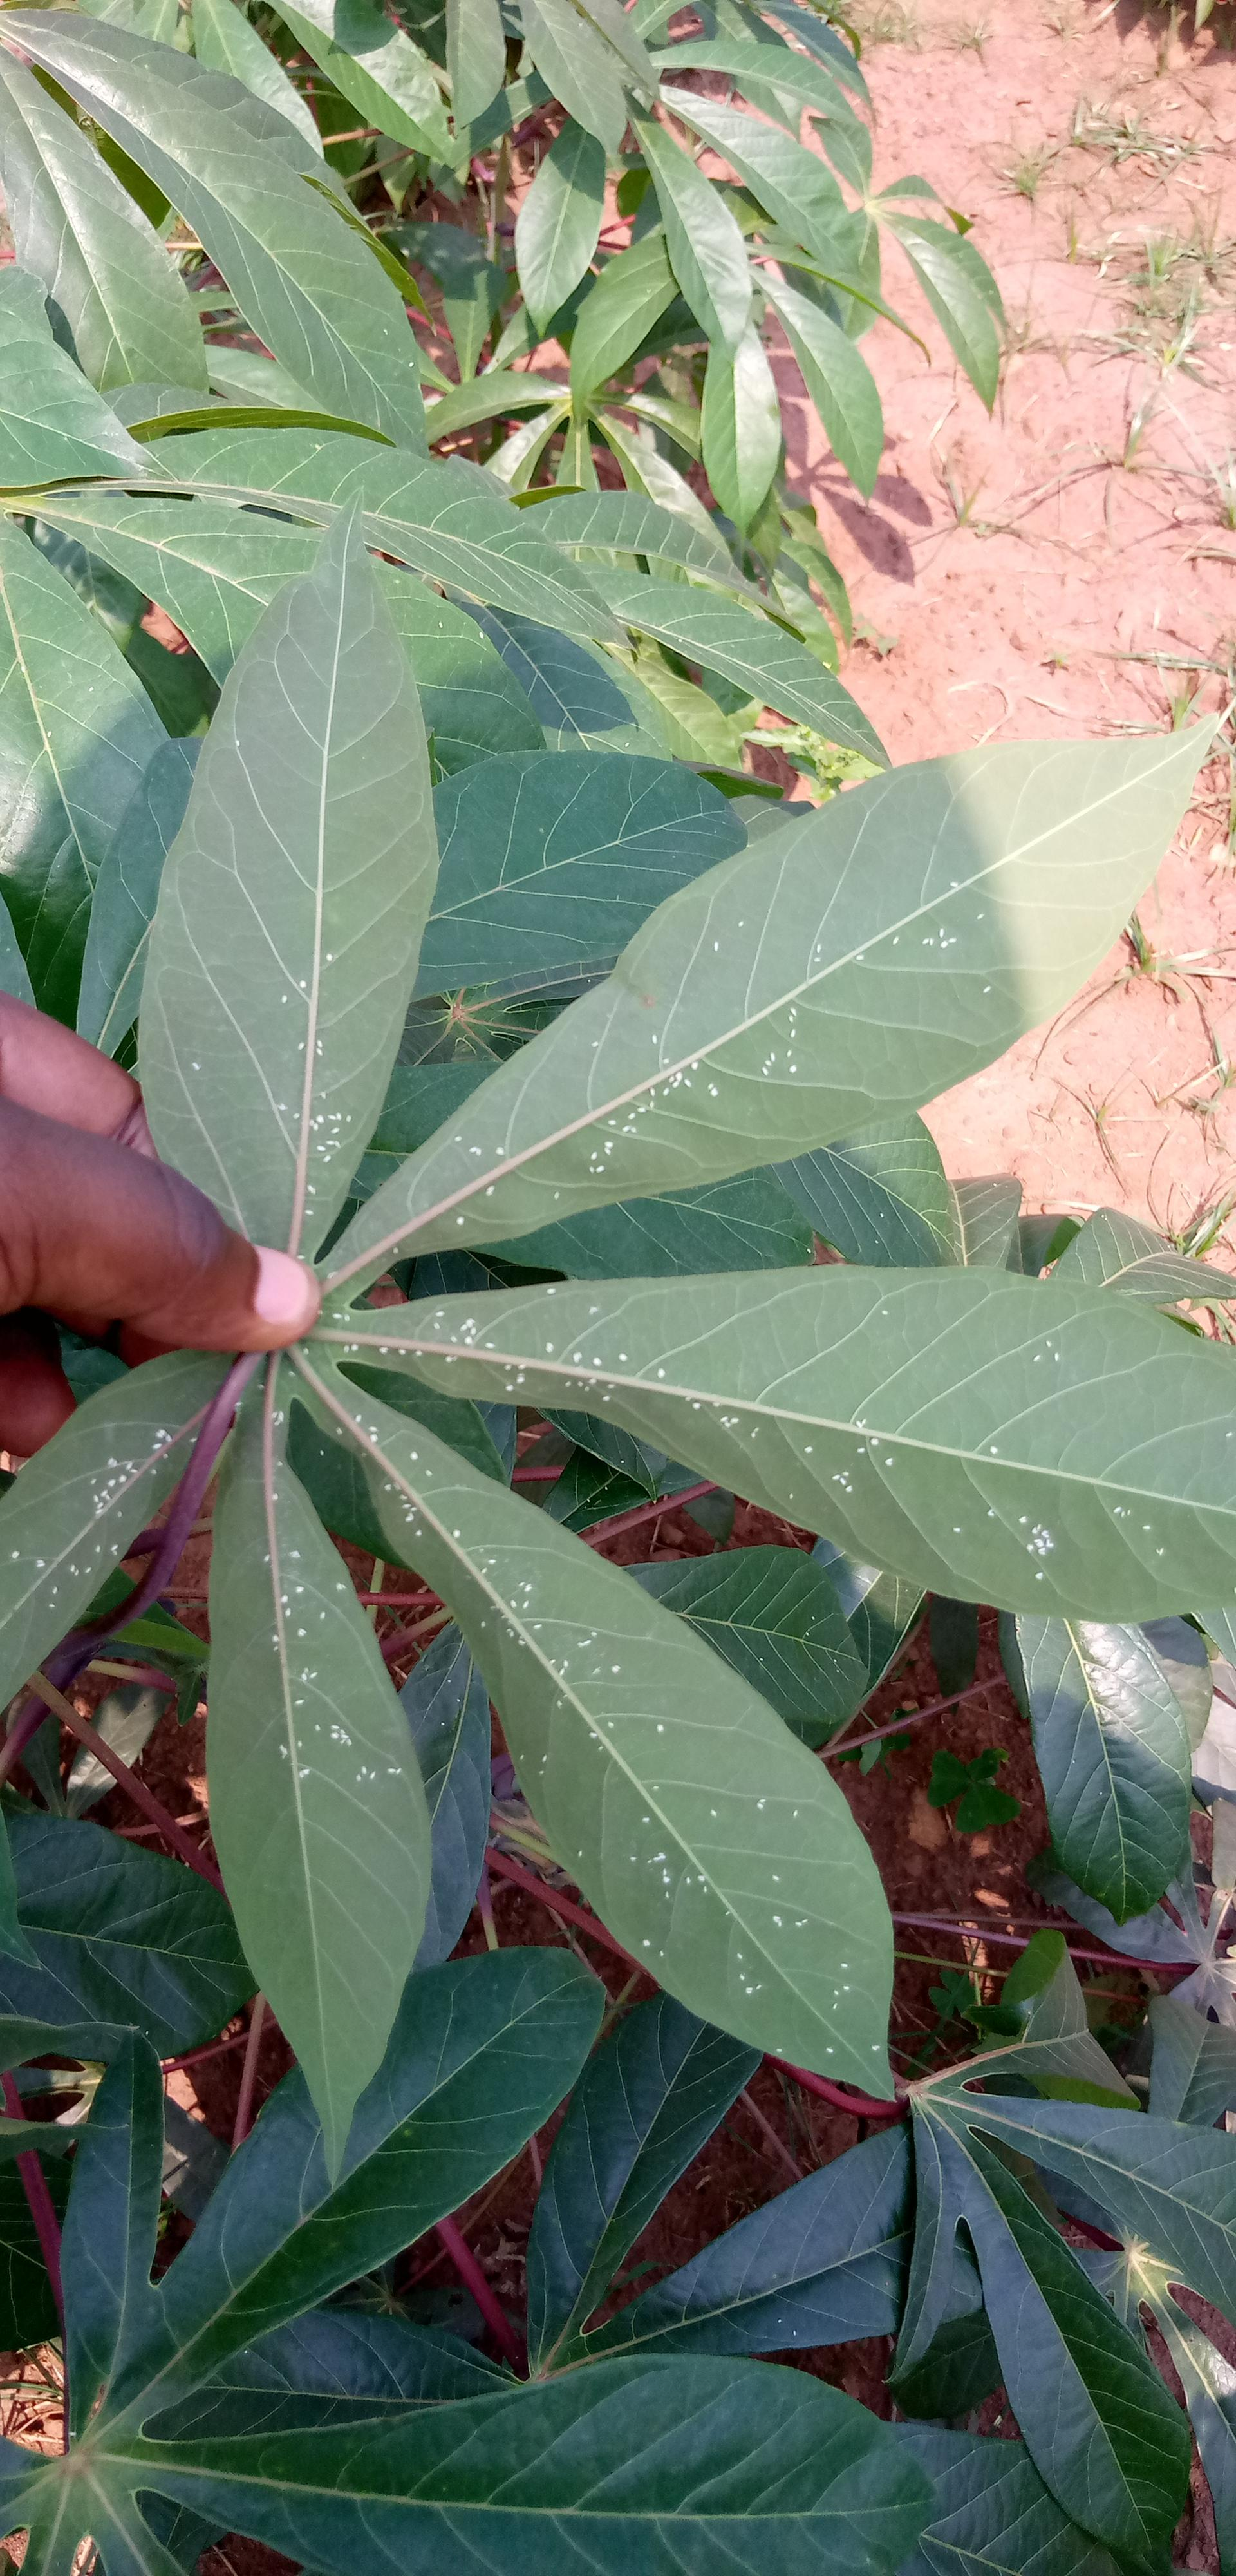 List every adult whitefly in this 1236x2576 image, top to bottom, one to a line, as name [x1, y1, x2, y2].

whitefly [382, 327, 390, 337]
whitefly [407, 361, 415, 368]
whitefly [437, 620, 444, 630]
whitefly [478, 630, 486, 641]
whitefly [86, 685, 97, 694]
whitefly [45, 729, 56, 741]
whitefly [234, 737, 241, 748]
whitefly [623, 741, 632, 749]
whitefly [947, 880, 960, 887]
whitefly [975, 911, 985, 921]
whitefly [736, 919, 745, 928]
whitefly [937, 926, 946, 938]
whitefly [892, 934, 900, 947]
whitefly [947, 935, 957, 945]
whitefly [921, 936, 930, 945]
whitefly [929, 936, 934, 947]
whitefly [712, 939, 720, 954]
whitefly [939, 940, 949, 950]
whitefly [814, 943, 823, 954]
whitefly [324, 951, 337, 965]
whitefly [854, 953, 865, 962]
whitefly [812, 956, 822, 964]
whitefly [297, 979, 310, 990]
whitefly [980, 983, 996, 997]
whitefly [280, 994, 288, 1005]
whitefly [788, 1006, 798, 1016]
whitefly [787, 1014, 795, 1023]
whitefly [789, 1027, 796, 1039]
whitefly [651, 1032, 659, 1045]
whitefly [315, 1038, 325, 1048]
whitefly [590, 1040, 599, 1049]
whitefly [297, 1041, 306, 1052]
whitefly [315, 1047, 324, 1057]
whitefly [785, 1048, 793, 1058]
whitefly [769, 1050, 778, 1063]
whitefly [660, 1057, 671, 1065]
whitefly [689, 1059, 700, 1072]
whitefly [763, 1059, 774, 1066]
whitefly [190, 1060, 201, 1072]
whitefly [786, 1064, 799, 1074]
whitefly [761, 1066, 770, 1077]
whitefly [675, 1070, 685, 1081]
whitefly [668, 1074, 675, 1083]
whitefly [682, 1078, 692, 1088]
whitefly [671, 1081, 680, 1088]
whitefly [706, 1081, 715, 1091]
whitefly [661, 1086, 671, 1097]
whitefly [648, 1086, 657, 1097]
whitefly [709, 1088, 720, 1098]
whitefly [648, 1099, 656, 1110]
whitefly [276, 1101, 288, 1112]
whitefly [635, 1104, 648, 1114]
whitefly [292, 1111, 301, 1121]
whitefly [627, 1111, 637, 1122]
whitefly [335, 1112, 343, 1122]
whitefly [315, 1112, 325, 1124]
whitefly [327, 1113, 336, 1121]
whitefly [345, 1113, 353, 1124]
whitefly [606, 1118, 617, 1126]
whitefly [312, 1122, 320, 1132]
whitefly [622, 1124, 630, 1133]
whitefly [630, 1126, 637, 1133]
whitefly [330, 1126, 340, 1135]
whitefly [451, 1135, 463, 1144]
whitefly [334, 1137, 342, 1150]
whitefly [326, 1139, 334, 1146]
whitefly [603, 1140, 615, 1148]
whitefly [494, 1144, 505, 1157]
whitefly [316, 1144, 326, 1153]
whitefly [468, 1144, 476, 1155]
whitefly [475, 1146, 484, 1157]
whitefly [603, 1147, 612, 1157]
whitefly [589, 1150, 599, 1162]
whitefly [322, 1154, 333, 1164]
whitefly [595, 1164, 606, 1173]
whitefly [588, 1164, 595, 1175]
whitefly [991, 1180, 998, 1189]
whitefly [305, 1183, 317, 1197]
whitefly [483, 1184, 496, 1198]
whitefly [552, 1189, 560, 1202]
whitefly [303, 1208, 315, 1217]
whitefly [878, 1211, 885, 1219]
whitefly [454, 1214, 466, 1227]
whitefly [874, 1238, 880, 1245]
whitefly [391, 1247, 400, 1256]
whitefly [805, 1247, 814, 1256]
whitefly [295, 1253, 306, 1260]
whitefly [545, 1285, 557, 1297]
whitefly [588, 1305, 599, 1316]
whitefly [435, 1307, 446, 1319]
whitefly [879, 1309, 890, 1318]
whitefly [330, 1312, 342, 1320]
whitefly [344, 1314, 352, 1323]
whitefly [466, 1317, 475, 1326]
whitefly [431, 1321, 441, 1331]
whitefly [458, 1322, 469, 1332]
whitefly [469, 1326, 477, 1335]
whitefly [449, 1334, 458, 1344]
whitefly [462, 1334, 474, 1346]
whitefly [1044, 1338, 1053, 1349]
whitefly [483, 1340, 495, 1350]
whitefly [544, 1340, 555, 1354]
whitefly [343, 1343, 349, 1354]
whitefly [350, 1344, 359, 1352]
whitefly [301, 1346, 310, 1356]
whitefly [377, 1346, 389, 1356]
whitefly [397, 1347, 407, 1356]
whitefly [413, 1349, 423, 1359]
whitefly [571, 1349, 583, 1363]
whitefly [617, 1352, 629, 1363]
whitefly [1053, 1352, 1060, 1363]
whitefly [1032, 1353, 1041, 1363]
whitefly [444, 1354, 453, 1364]
whitefly [591, 1356, 603, 1367]
whitefly [502, 1363, 513, 1372]
whitefly [655, 1365, 666, 1379]
whitefly [516, 1375, 526, 1384]
whitefly [588, 1376, 597, 1386]
whitefly [564, 1379, 571, 1389]
whitefly [576, 1380, 583, 1388]
whitefly [605, 1382, 615, 1390]
whitefly [503, 1383, 515, 1394]
whitefly [583, 1385, 590, 1394]
whitefly [602, 1395, 611, 1403]
whitefly [691, 1401, 701, 1412]
whitefly [277, 1410, 285, 1421]
whitefly [270, 1411, 278, 1419]
whitefly [353, 1413, 363, 1423]
whitefly [720, 1416, 729, 1423]
whitefly [730, 1417, 741, 1425]
whitefly [854, 1417, 868, 1429]
whitefly [723, 1421, 731, 1429]
whitefly [367, 1425, 378, 1434]
whitefly [751, 1426, 760, 1432]
whitefly [335, 1426, 344, 1435]
whitefly [153, 1428, 167, 1439]
whitefly [1223, 1430, 1235, 1439]
whitefly [749, 1432, 756, 1439]
whitefly [370, 1433, 379, 1443]
whitefly [165, 1434, 173, 1443]
whitefly [189, 1436, 199, 1443]
whitefly [869, 1436, 879, 1446]
whitefly [150, 1441, 164, 1451]
whitefly [803, 1444, 814, 1454]
whitefly [987, 1444, 1000, 1457]
whitefly [855, 1446, 865, 1455]
whitefly [317, 1448, 326, 1458]
whitefly [408, 1450, 419, 1461]
whitefly [884, 1455, 893, 1468]
whitefly [106, 1456, 120, 1469]
whitefly [619, 1459, 626, 1464]
whitefly [129, 1467, 138, 1473]
whitefly [424, 1468, 434, 1477]
whitefly [842, 1470, 850, 1478]
whitefly [117, 1473, 128, 1485]
whitefly [830, 1473, 841, 1481]
whitefly [90, 1477, 97, 1486]
whitefly [107, 1477, 117, 1487]
whitefly [839, 1477, 848, 1486]
whitefly [383, 1482, 392, 1492]
whitefly [845, 1484, 854, 1495]
whitefly [603, 1485, 609, 1492]
whitefly [100, 1490, 109, 1498]
whitefly [400, 1492, 409, 1502]
whitefly [272, 1492, 280, 1501]
whitefly [787, 1492, 795, 1501]
whitefly [92, 1493, 100, 1504]
whitefly [585, 1497, 592, 1504]
whitefly [96, 1501, 104, 1509]
whitefly [402, 1502, 411, 1509]
whitefly [1112, 1505, 1122, 1515]
whitefly [984, 1506, 995, 1517]
whitefly [1126, 1508, 1133, 1516]
whitefly [1119, 1510, 1127, 1519]
whitefly [405, 1511, 415, 1523]
whitefly [1016, 1513, 1027, 1524]
whitefly [1030, 1523, 1042, 1533]
whitefly [1140, 1523, 1152, 1532]
whitefly [951, 1526, 960, 1533]
whitefly [1040, 1528, 1050, 1538]
whitefly [451, 1528, 461, 1539]
whitefly [413, 1529, 424, 1537]
whitefly [1034, 1538, 1045, 1548]
whitefly [1043, 1538, 1055, 1548]
whitefly [1025, 1542, 1034, 1553]
whitefly [93, 1543, 103, 1554]
whitefly [109, 1544, 120, 1551]
whitefly [1152, 1546, 1168, 1557]
whitefly [1037, 1547, 1046, 1557]
whitefly [287, 1549, 301, 1560]
whitefly [10, 1549, 21, 1560]
whitefly [262, 1552, 272, 1563]
whitefly [487, 1558, 498, 1566]
whitefly [35, 1558, 45, 1564]
whitefly [69, 1562, 76, 1573]
whitefly [35, 1564, 47, 1569]
whitefly [84, 1566, 94, 1575]
whitefly [480, 1567, 489, 1576]
whitefly [1033, 1571, 1046, 1582]
whitefly [335, 1581, 348, 1593]
whitefly [294, 1584, 304, 1594]
whitefly [51, 1584, 58, 1595]
whitefly [280, 1593, 290, 1604]
whitefly [509, 1598, 518, 1609]
whitefly [521, 1599, 530, 1609]
whitefly [48, 1602, 56, 1609]
whitefly [283, 1606, 292, 1618]
whitefly [319, 1609, 326, 1621]
whitefly [810, 1615, 818, 1622]
whitefly [479, 1620, 487, 1629]
whitefly [530, 1622, 543, 1631]
whitefly [296, 1627, 306, 1638]
whitefly [504, 1627, 515, 1638]
whitefly [588, 1629, 600, 1638]
whitefly [804, 1631, 812, 1638]
whitefly [270, 1633, 280, 1643]
whitefly [516, 1637, 527, 1646]
whitefly [583, 1638, 592, 1645]
whitefly [576, 1640, 585, 1648]
whitefly [272, 1645, 280, 1652]
whitefly [757, 1656, 765, 1663]
whitefly [548, 1657, 556, 1666]
whitefly [562, 1658, 569, 1669]
whitefly [832, 1658, 838, 1663]
whitefly [609, 1663, 622, 1675]
whitefly [558, 1668, 566, 1676]
whitefly [834, 1669, 841, 1674]
whitefly [308, 1670, 319, 1679]
whitefly [301, 1672, 308, 1681]
whitefly [294, 1698, 307, 1706]
whitefly [556, 1698, 563, 1709]
whitefly [606, 1719, 615, 1730]
whitefly [655, 1721, 666, 1734]
whitefly [314, 1722, 323, 1732]
whitefly [331, 1724, 340, 1731]
whitefly [588, 1730, 599, 1740]
whitefly [330, 1730, 339, 1739]
whitefly [339, 1732, 349, 1738]
whitefly [295, 1738, 304, 1748]
whitefly [276, 1743, 289, 1760]
whitefly [596, 1745, 605, 1751]
whitefly [518, 1752, 525, 1761]
whitefly [541, 1753, 548, 1764]
whitefly [360, 1765, 368, 1775]
whitefly [385, 1765, 395, 1774]
whitefly [303, 1766, 311, 1776]
whitefly [396, 1766, 403, 1777]
whitefly [297, 1769, 304, 1779]
whitefly [538, 1769, 545, 1776]
whitefly [369, 1770, 377, 1781]
whitefly [354, 1772, 362, 1783]
whitefly [651, 1784, 660, 1790]
whitefly [758, 1796, 768, 1803]
whitefly [756, 1802, 763, 1810]
whitefly [708, 1806, 719, 1819]
whitefly [792, 1807, 800, 1820]
whitefly [641, 1815, 651, 1824]
whitefly [577, 1849, 583, 1859]
whitefly [629, 1855, 637, 1863]
whitefly [662, 1867, 669, 1875]
whitefly [770, 1872, 782, 1882]
whitefly [696, 1874, 707, 1882]
whitefly [683, 1875, 693, 1884]
whitefly [662, 1876, 672, 1884]
whitefly [702, 1884, 710, 1893]
whitefly [663, 1889, 671, 1900]
whitefly [771, 1915, 781, 1923]
whitefly [801, 1917, 810, 1924]
whitefly [778, 1920, 783, 1928]
whitefly [792, 1920, 802, 1927]
whitefly [642, 1937, 653, 1947]
whitefly [658, 1949, 665, 1957]
whitefly [735, 1951, 743, 1960]
whitefly [839, 1962, 849, 1968]
whitefly [738, 1973, 745, 1981]
whitefly [756, 1983, 763, 1991]
whitefly [841, 1984, 850, 1991]
whitefly [744, 1985, 754, 1990]
whitefly [832, 1988, 840, 1996]
whitefly [745, 1990, 753, 1994]
whitefly [832, 2002, 838, 2011]
whitefly [1141, 2012, 1152, 2027]
whitefly [144, 2029, 151, 2038]
whitefly [871, 2044, 882, 2052]
whitefly [824, 2045, 834, 2053]
whitefly [774, 2047, 784, 2053]
whitefly [776, 2317, 783, 2324]
whitefly [792, 2329, 798, 2336]
whitefly [241, 2346, 251, 2358]
whitefly [66, 2429, 79, 2439]